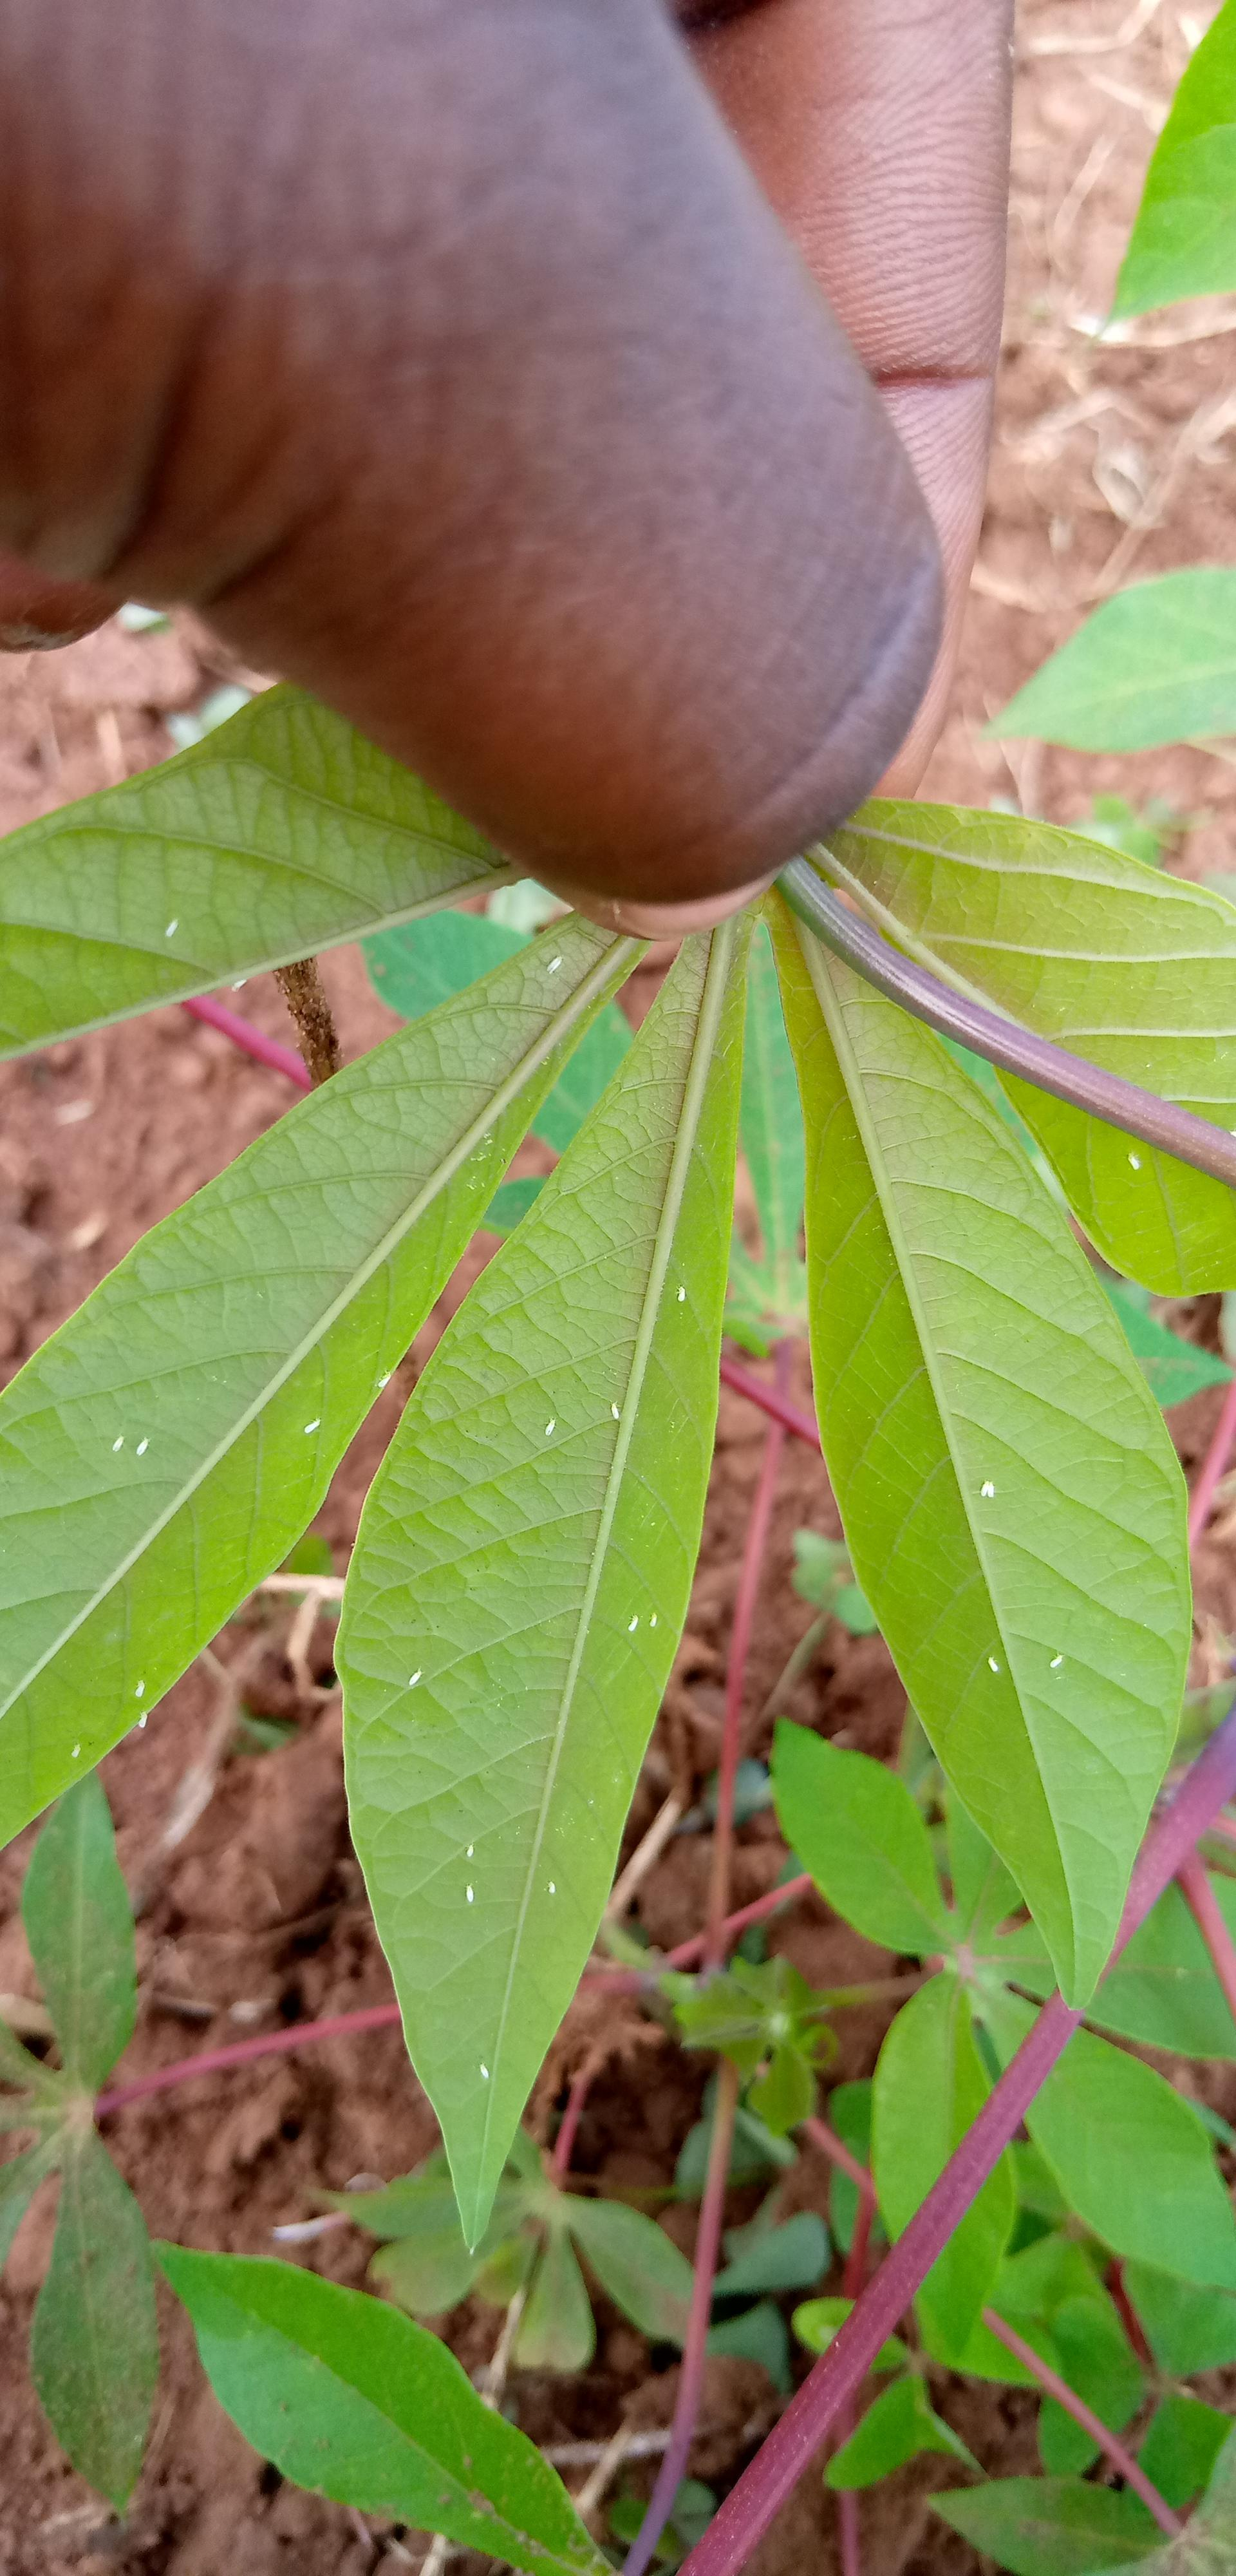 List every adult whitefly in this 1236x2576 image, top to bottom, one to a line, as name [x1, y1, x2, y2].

whitefly [154, 917, 189, 945]
whitefly [537, 951, 573, 980]
whitefly [1118, 1140, 1149, 1184]
whitefly [664, 1283, 698, 1314]
whitefly [373, 1363, 396, 1397]
whitefly [599, 1399, 631, 1429]
whitefly [533, 1403, 565, 1443]
whitefly [302, 1415, 330, 1454]
whitefly [98, 1426, 129, 1467]
whitefly [133, 1429, 156, 1471]
whitefly [968, 1467, 1005, 1511]
whitefly [648, 1598, 667, 1640]
whitefly [615, 1605, 648, 1643]
whitefly [1043, 1640, 1085, 1690]
whitefly [980, 1645, 1010, 1687]
whitefly [399, 1662, 427, 1697]
whitefly [129, 1676, 153, 1697]
whitefly [133, 1706, 158, 1732]
whitefly [53, 1742, 98, 1774]
whitefly [460, 1836, 491, 1866]
whitefly [540, 1873, 565, 1900]
whitefly [458, 1882, 490, 1918]
whitefly [467, 2047, 495, 2080]